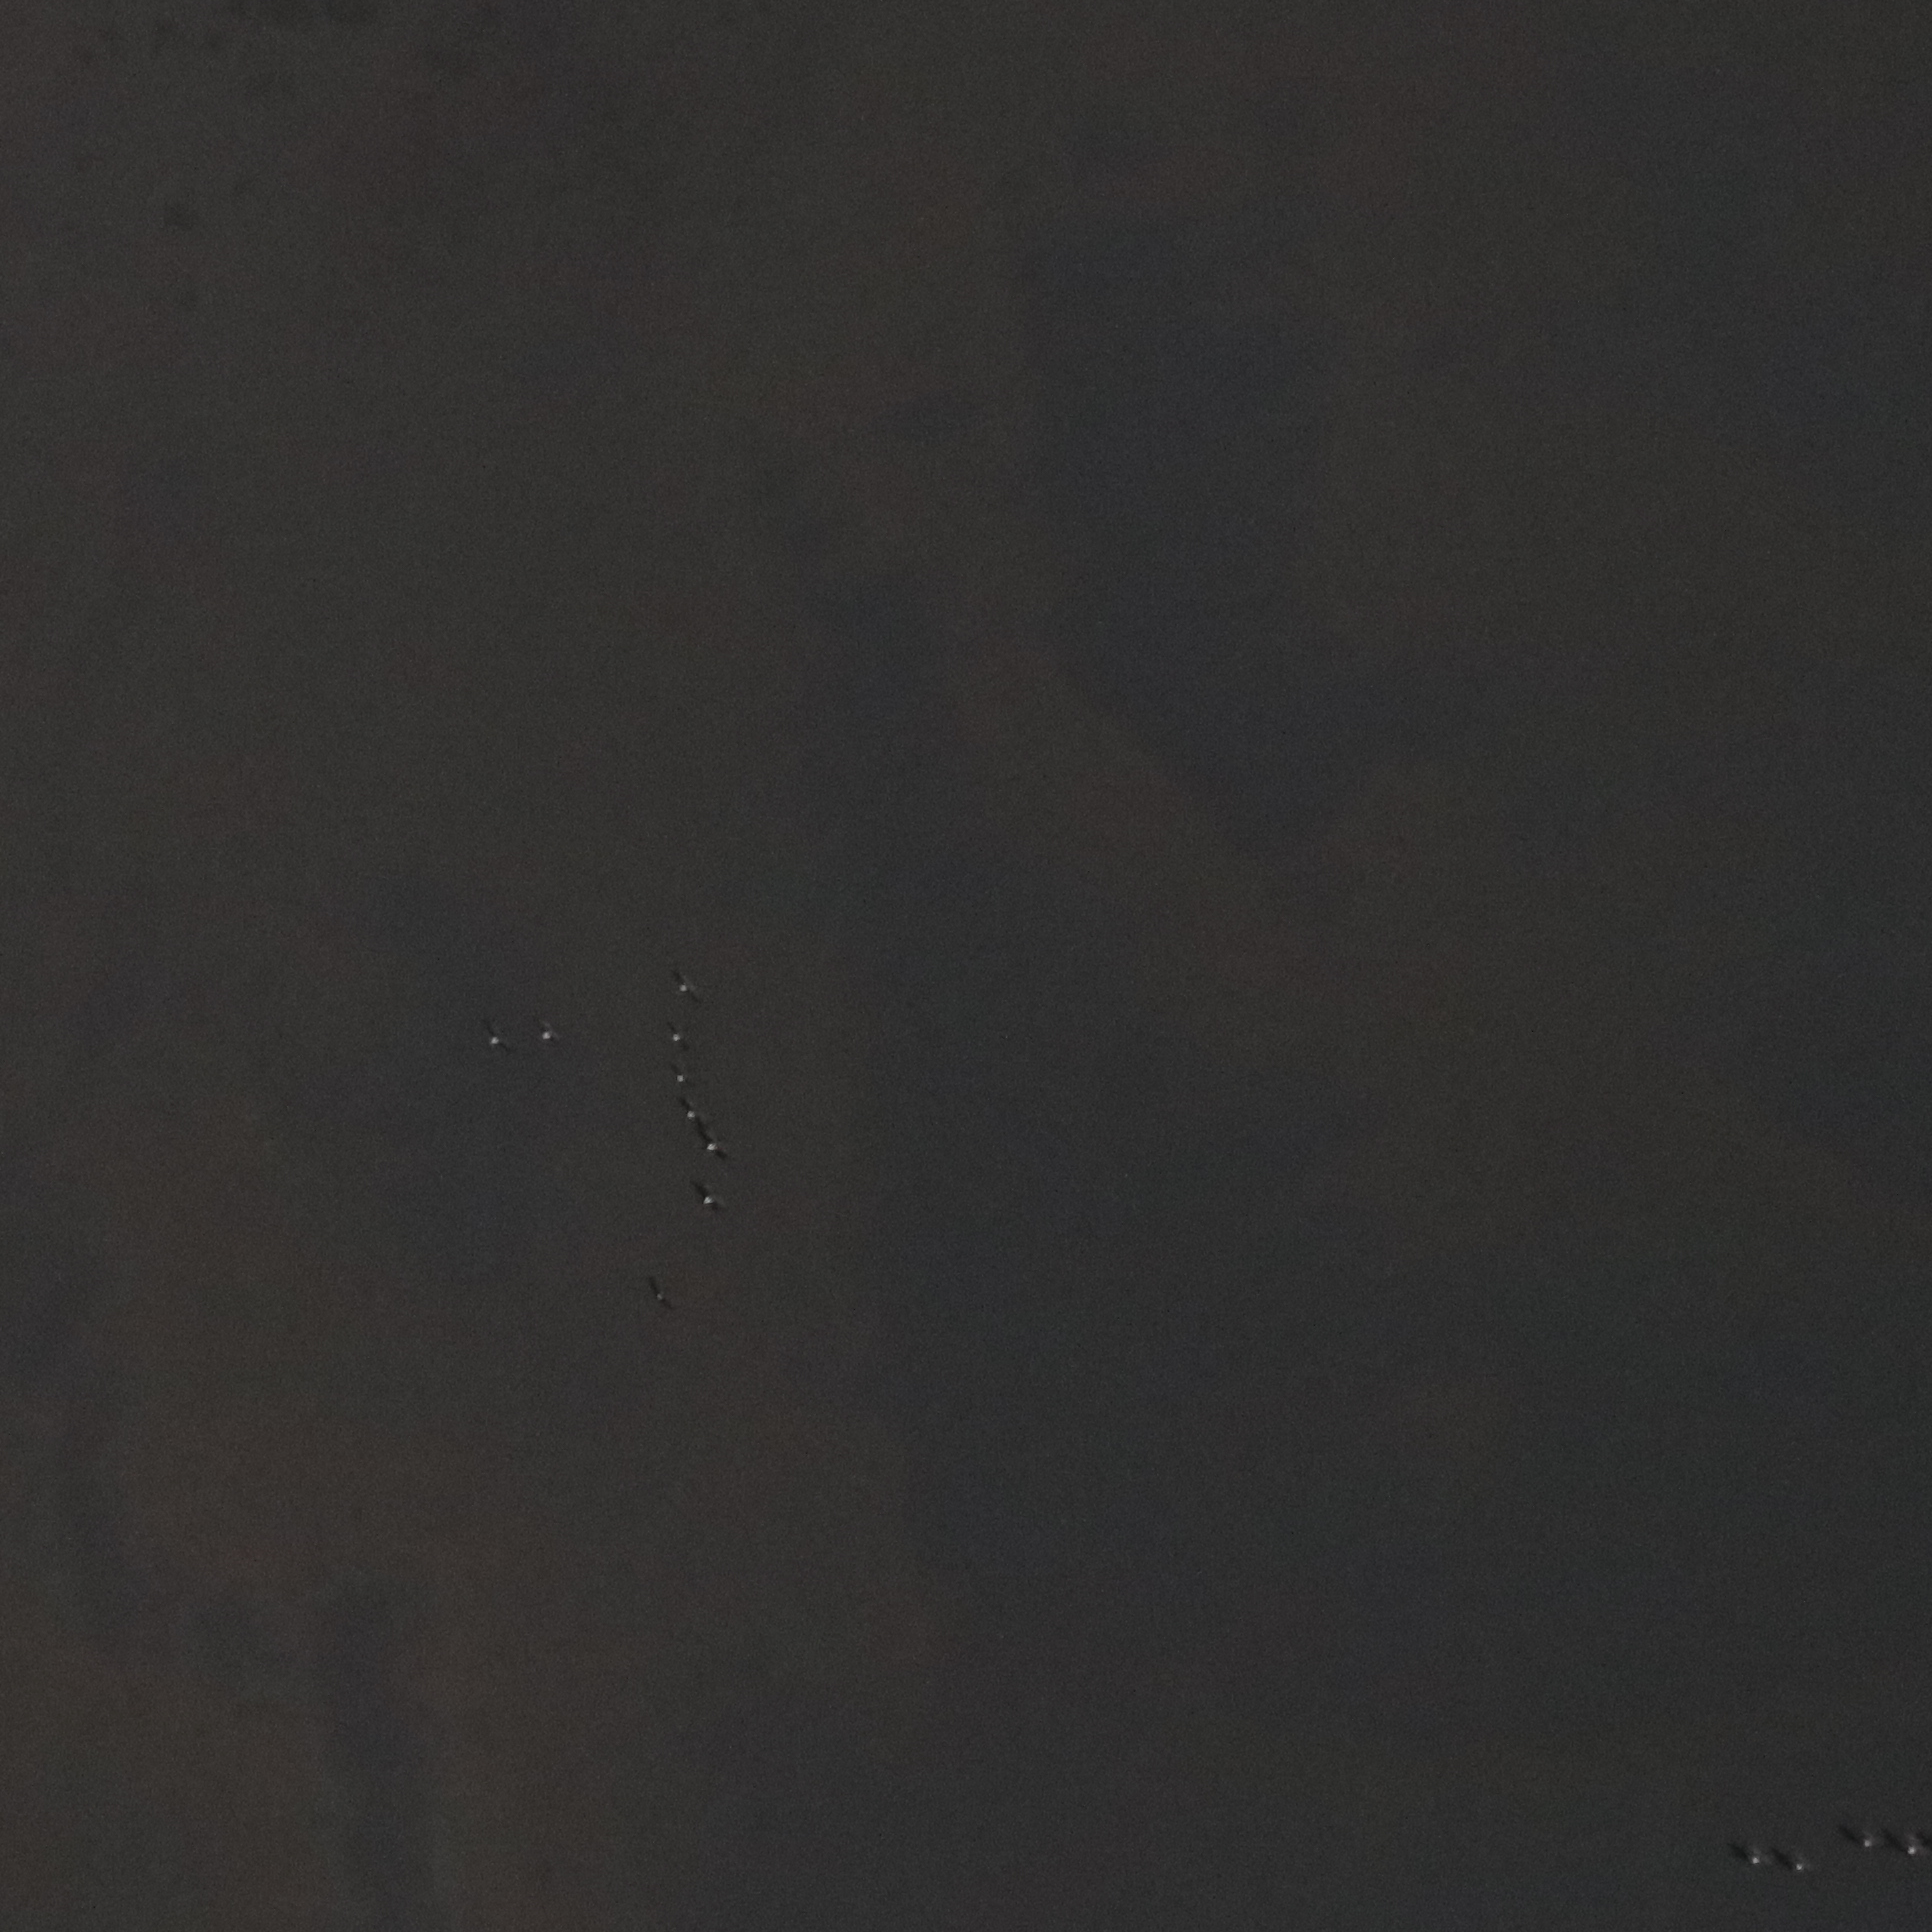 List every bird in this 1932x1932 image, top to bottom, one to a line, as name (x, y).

brant (689, 984)
brant (681, 1032)
brant (556, 1036)
brant (504, 1039)
brant (683, 1072)
brant (694, 1113)
brant (715, 1148)
brant (710, 1199)
brant (673, 1286)
brant (1865, 1834)
brant (1903, 1845)
brant (1751, 1859)
brant (1792, 1865)